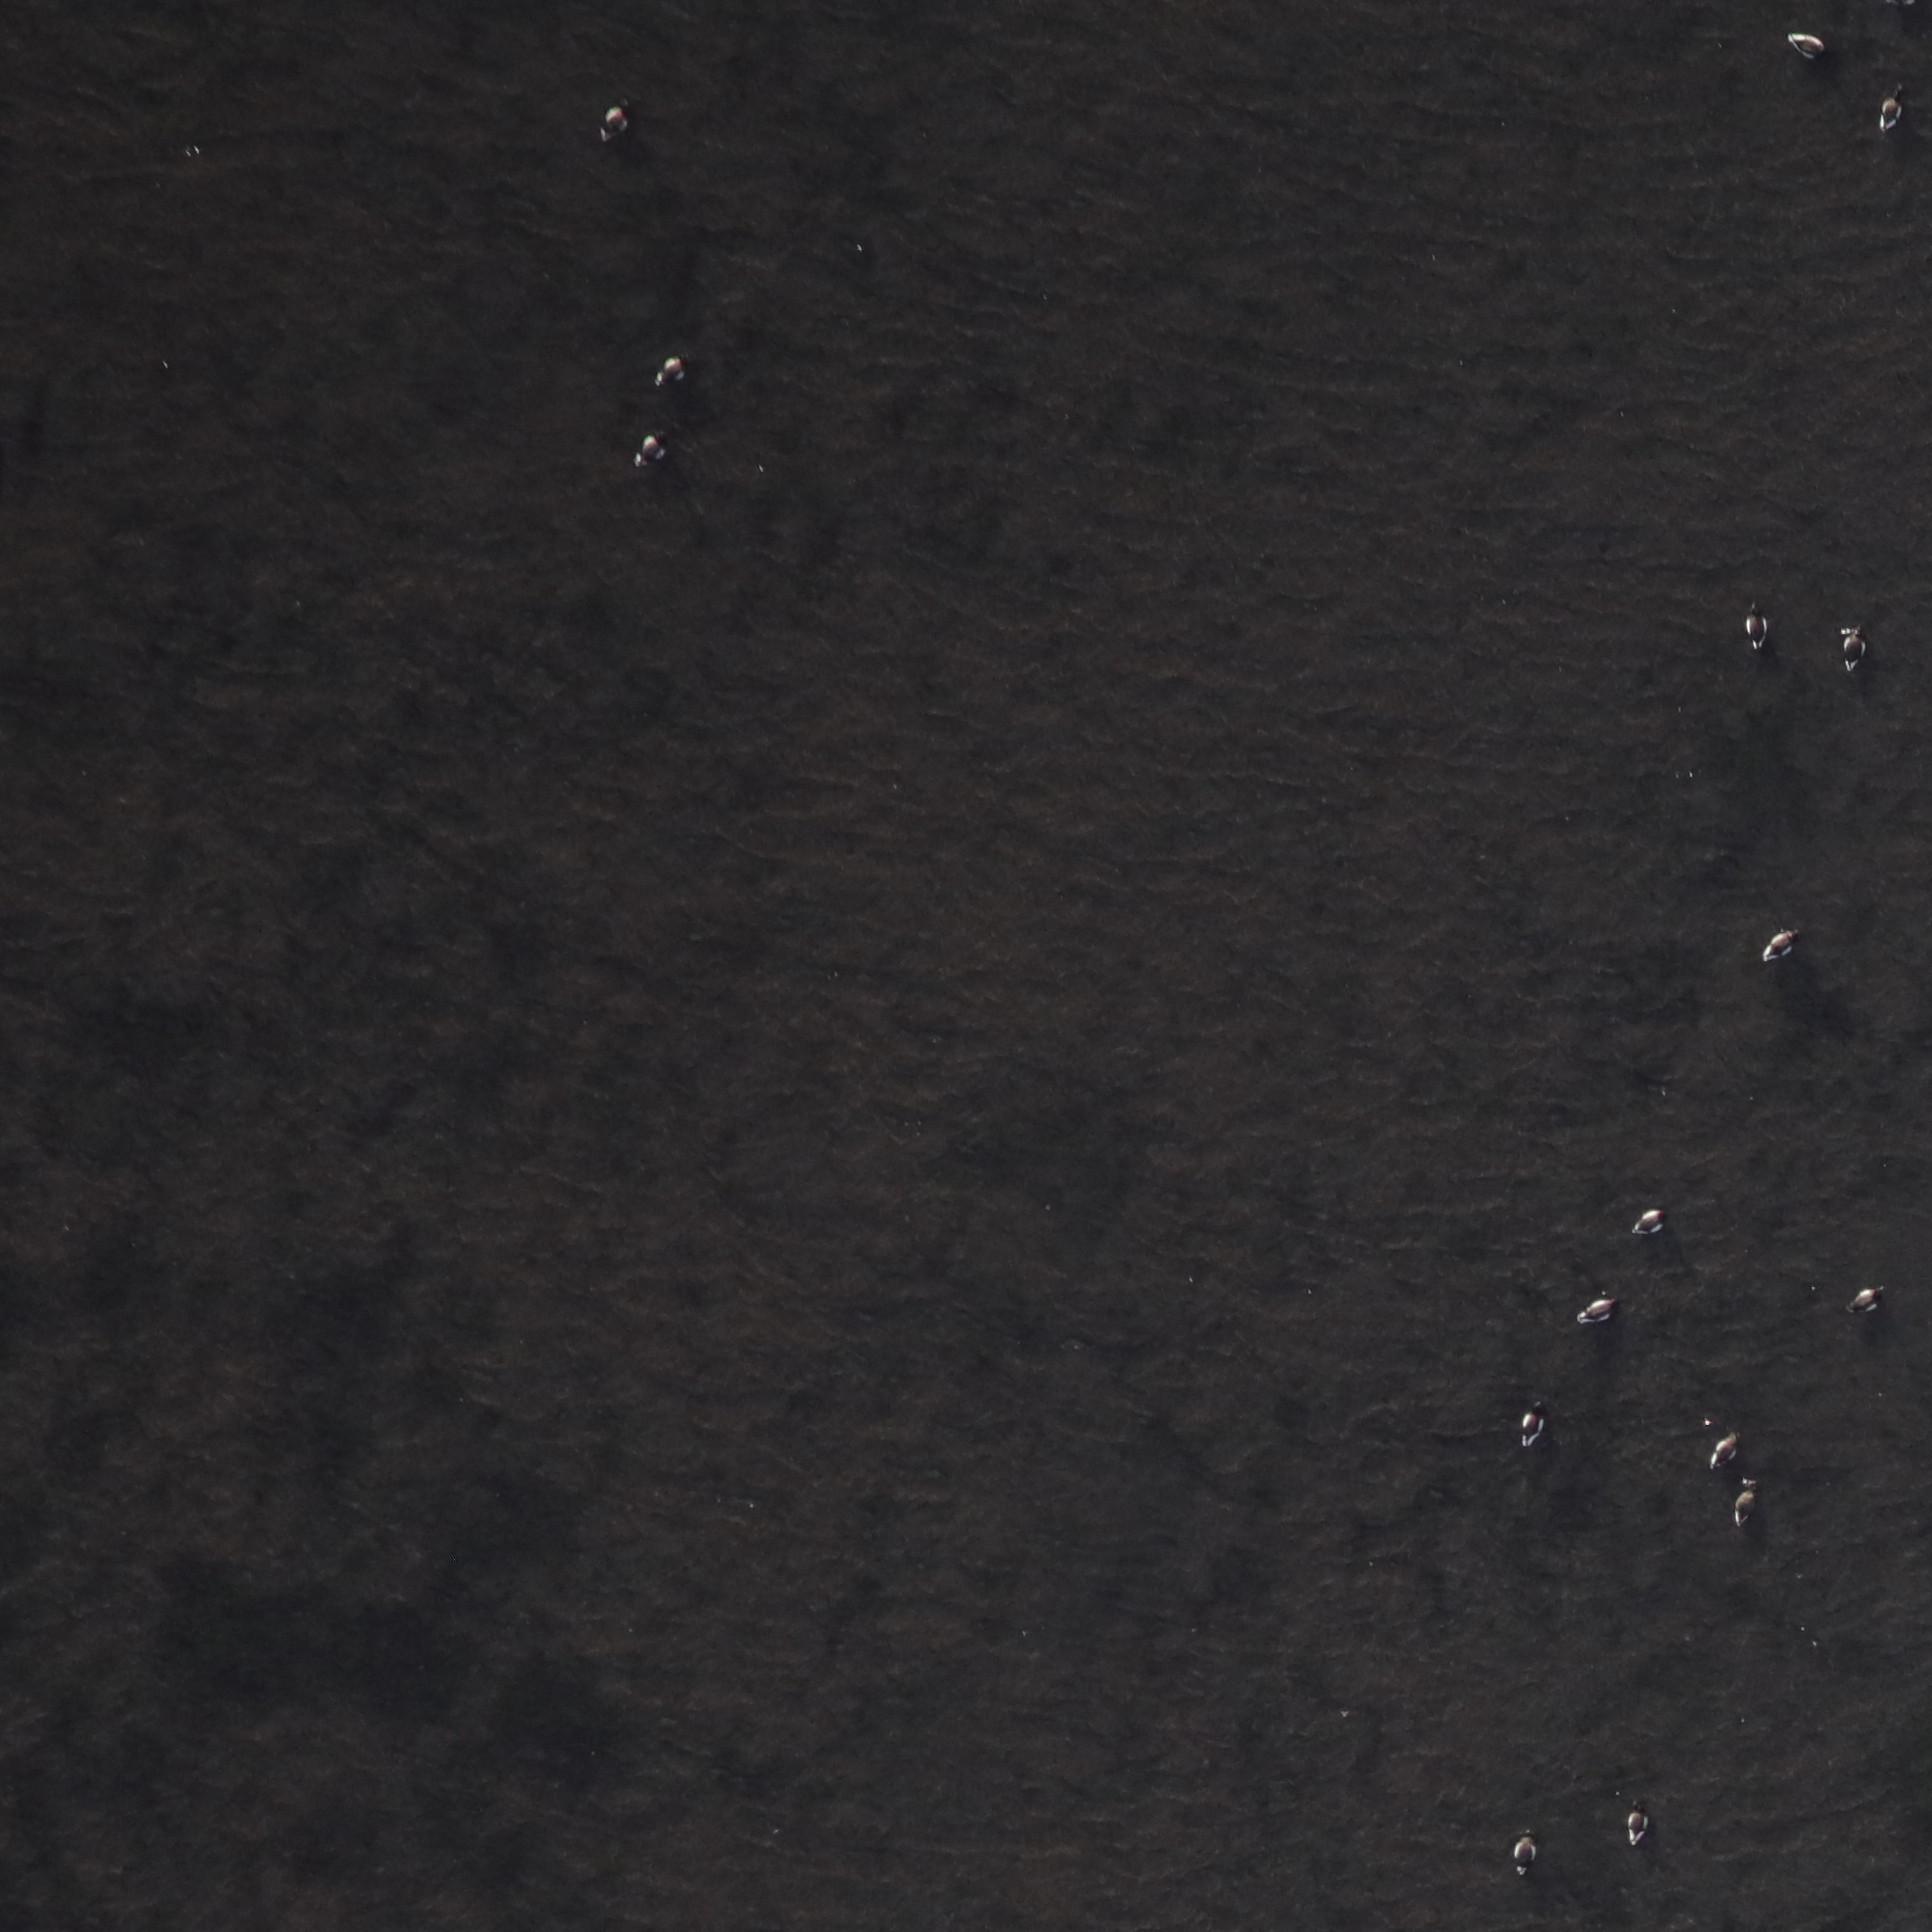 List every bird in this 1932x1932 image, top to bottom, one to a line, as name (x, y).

brant (1810, 45)
brant (1890, 112)
brant (616, 123)
brant (673, 372)
brant (651, 449)
brant (1757, 627)
brant (1854, 647)
brant (1780, 944)
brant (1652, 1225)
brant (1868, 1300)
brant (1599, 1312)
brant (1533, 1424)
brant (1724, 1450)
brant (1744, 1504)
brant (1638, 1822)
brant (1525, 1853)